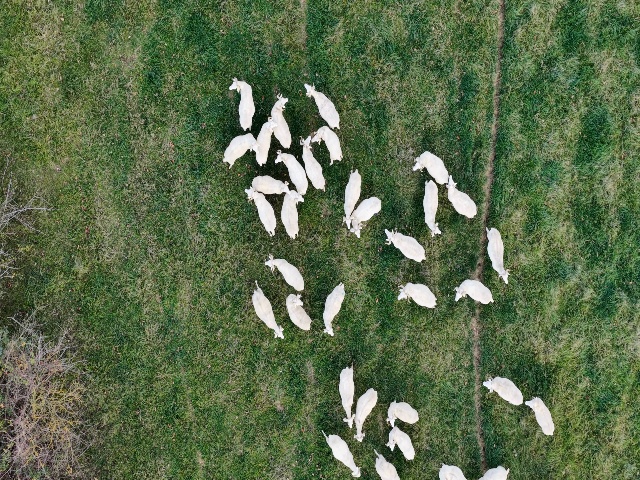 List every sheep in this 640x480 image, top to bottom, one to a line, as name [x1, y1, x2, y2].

sheep [229, 77, 255, 131]
sheep [304, 82, 340, 130]
sheep [271, 93, 292, 149]
sheep [255, 116, 278, 166]
sheep [311, 126, 343, 166]
sheep [223, 133, 260, 169]
sheep [299, 136, 326, 192]
sheep [275, 149, 308, 196]
sheep [412, 151, 449, 185]
sheep [342, 169, 361, 229]
sheep [252, 175, 291, 195]
sheep [445, 175, 477, 219]
sheep [423, 180, 442, 238]
sheep [245, 185, 276, 237]
sheep [281, 190, 305, 239]
sheep [347, 197, 381, 238]
sheep [486, 227, 511, 284]
sheep [385, 228, 426, 262]
sheep [265, 253, 304, 291]
sheep [252, 279, 284, 339]
sheep [453, 279, 494, 304]
sheep [323, 282, 345, 336]
sheep [398, 282, 437, 308]
sheep [286, 294, 312, 330]
sheep [339, 362, 355, 428]
sheep [483, 376, 523, 406]
sheep [354, 388, 378, 442]
sheep [525, 396, 555, 436]
sheep [386, 402, 419, 427]
sheep [385, 426, 415, 460]
sheep [321, 429, 362, 478]
sheep [373, 449, 400, 480]
sheep [439, 465, 467, 480]
sheep [476, 466, 510, 480]